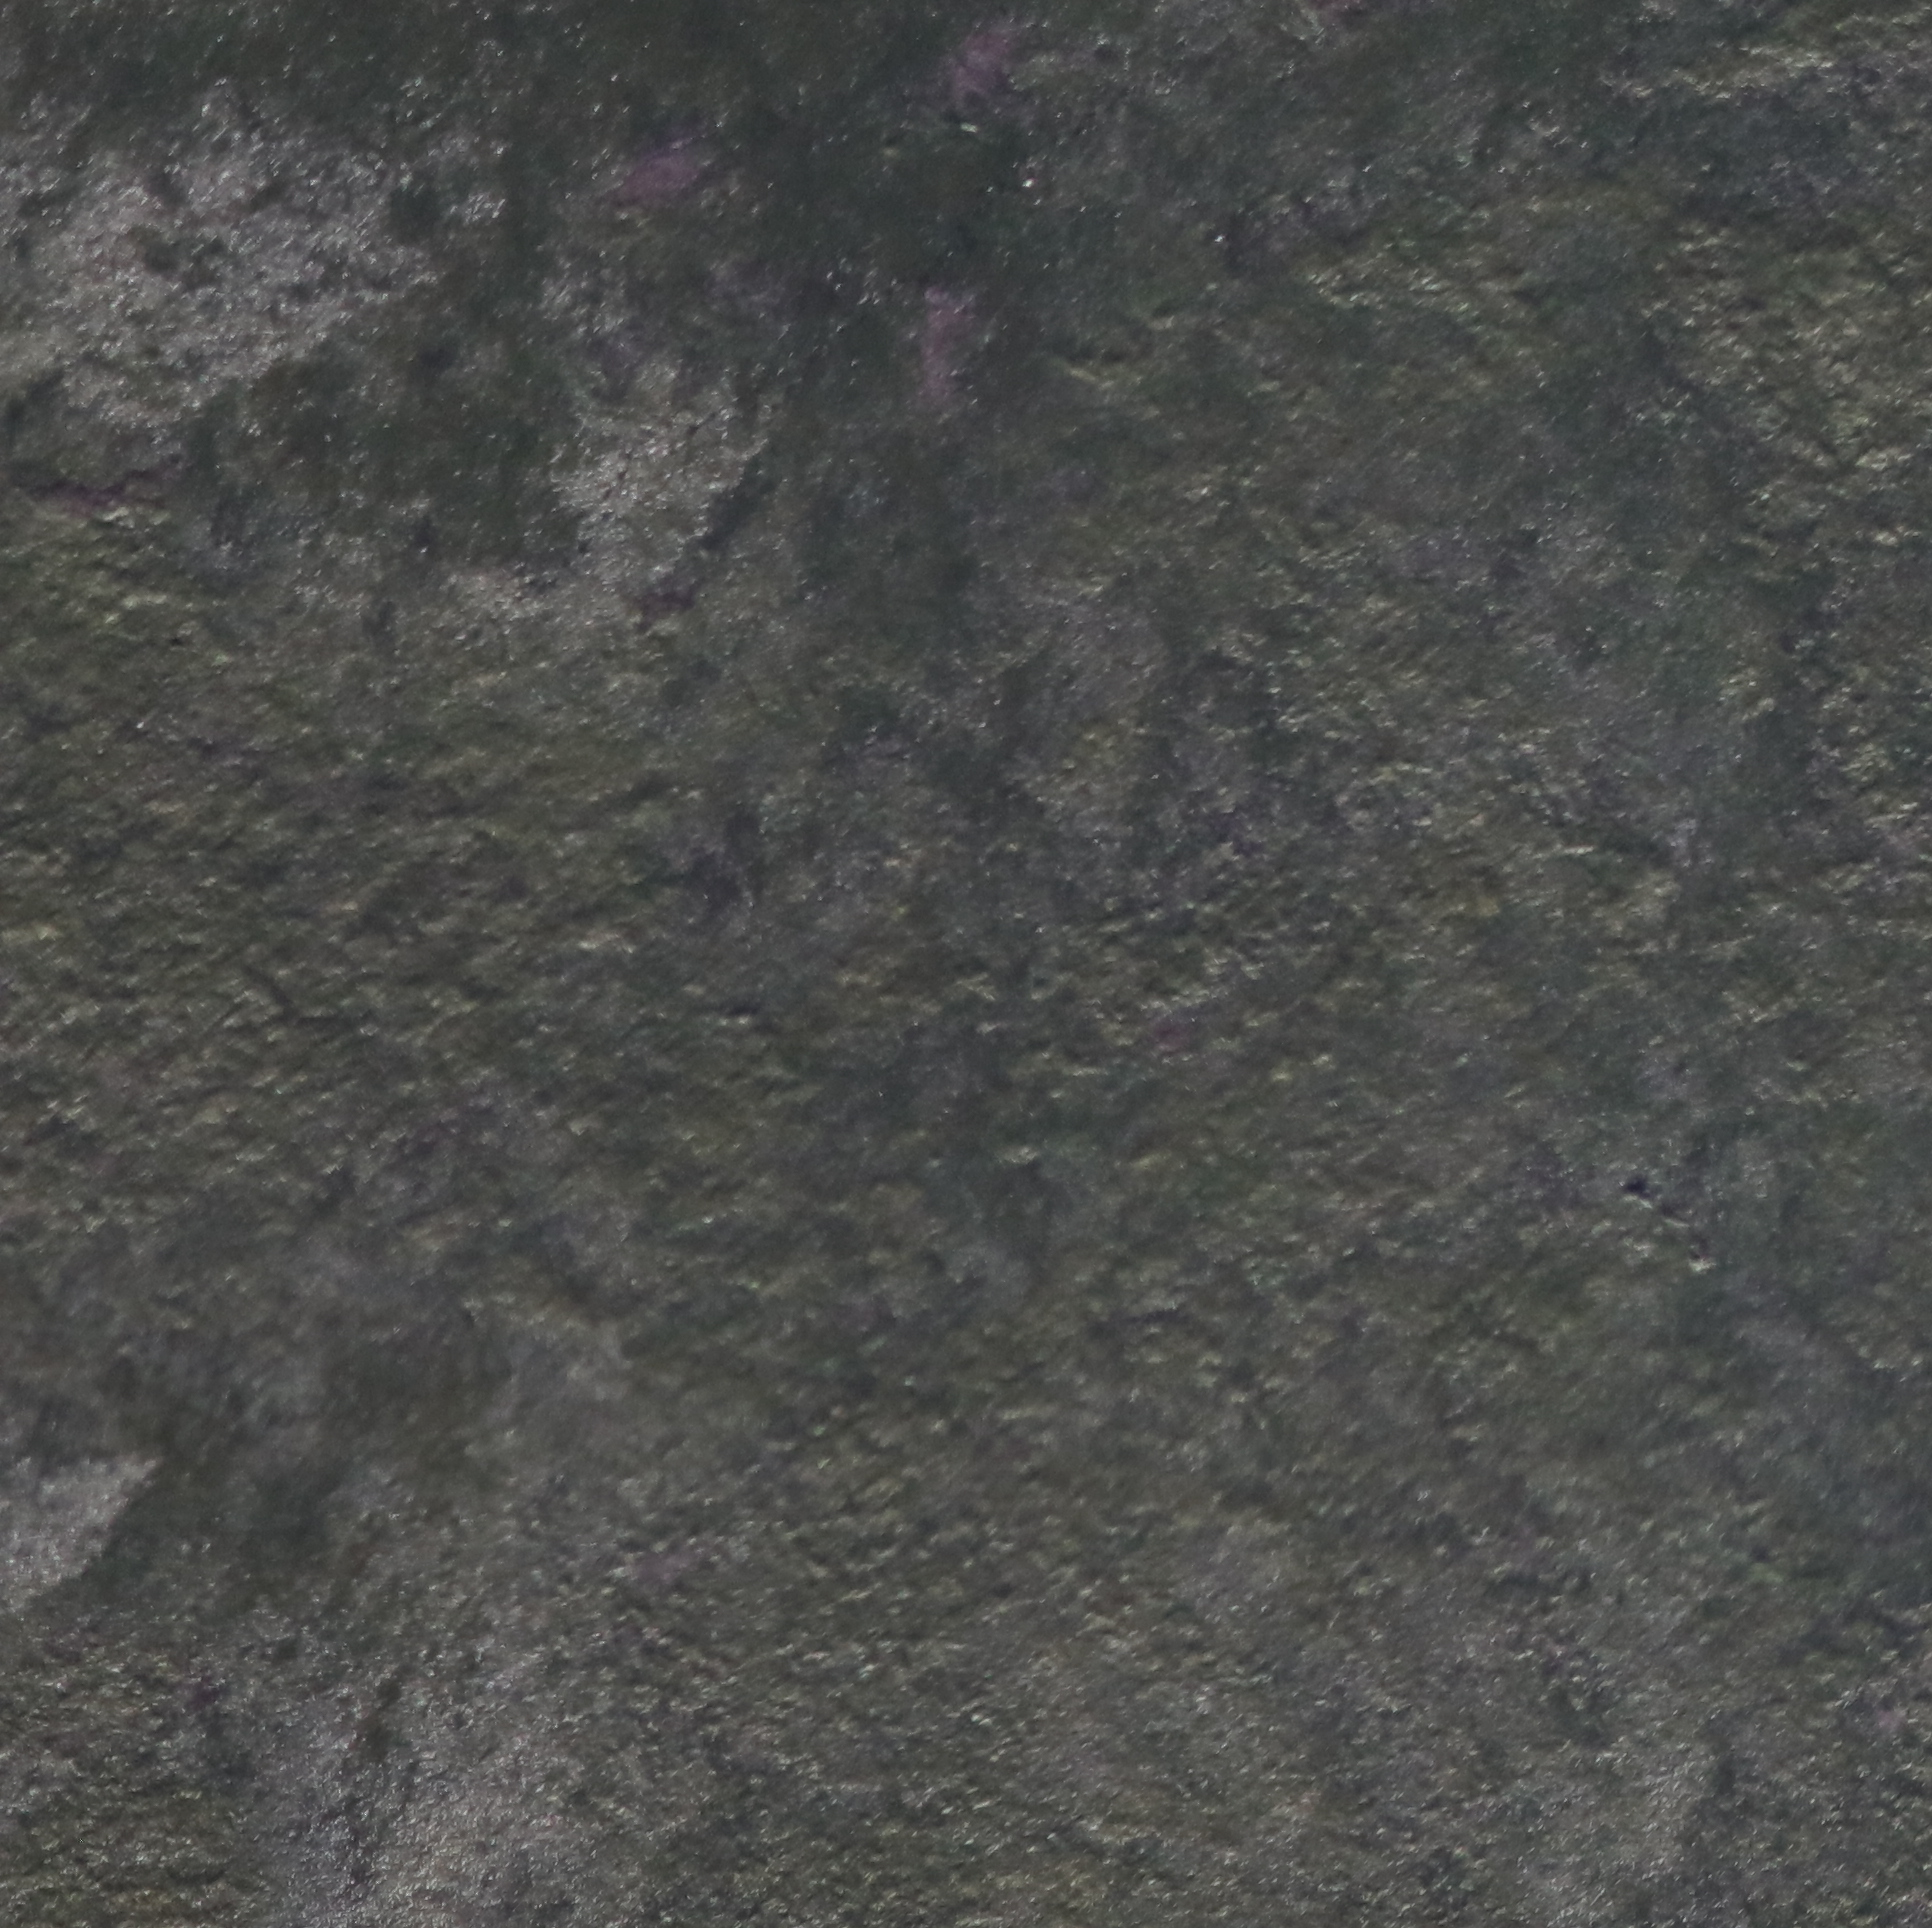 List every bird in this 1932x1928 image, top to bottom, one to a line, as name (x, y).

None